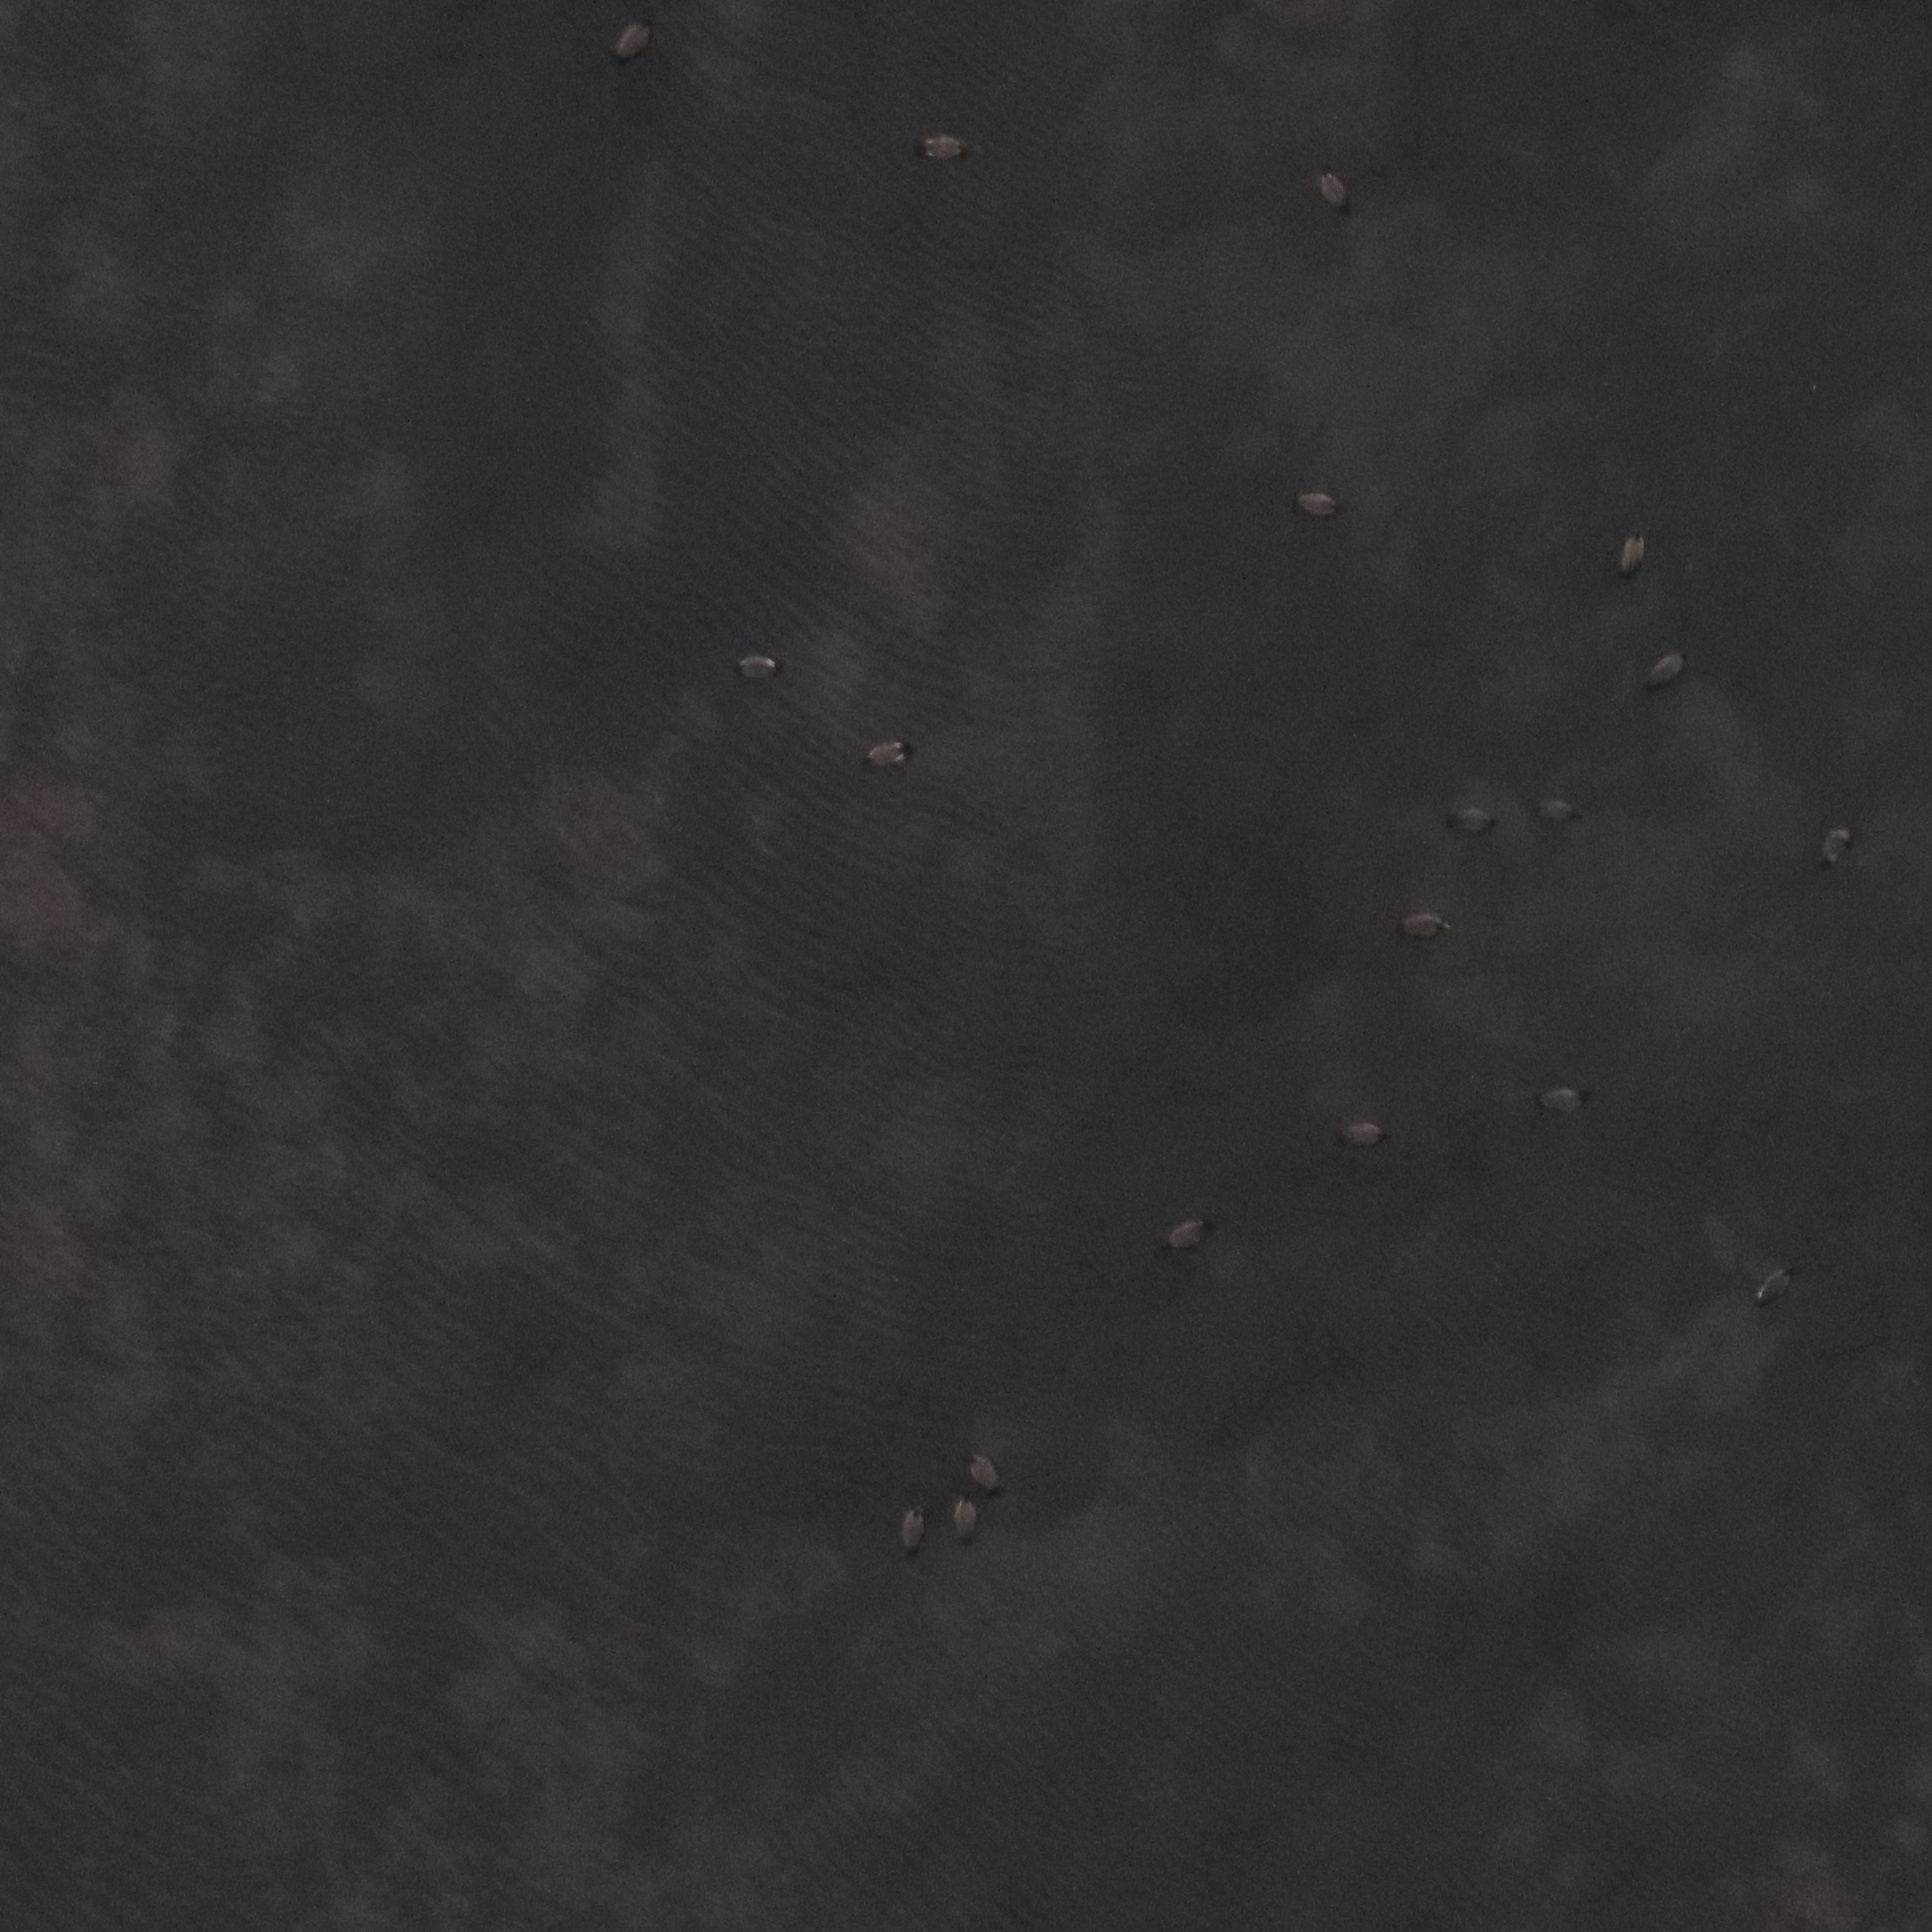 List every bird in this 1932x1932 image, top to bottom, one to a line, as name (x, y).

Canada goose (636, 40)
Canada goose (944, 149)
Canada goose (1333, 192)
Canada goose (1317, 504)
Canada goose (1631, 551)
Canada goose (759, 667)
Canada goose (1658, 668)
Canada goose (886, 754)
Canada goose (1556, 812)
Canada goose (1479, 817)
Canada goose (1836, 844)
Canada goose (1423, 926)
Canada goose (1565, 1100)
Canada goose (1365, 1135)
Canada goose (1186, 1232)
Canada goose (1774, 1286)
Canada goose (982, 1471)
Canada goose (963, 1524)
Canada goose (913, 1530)